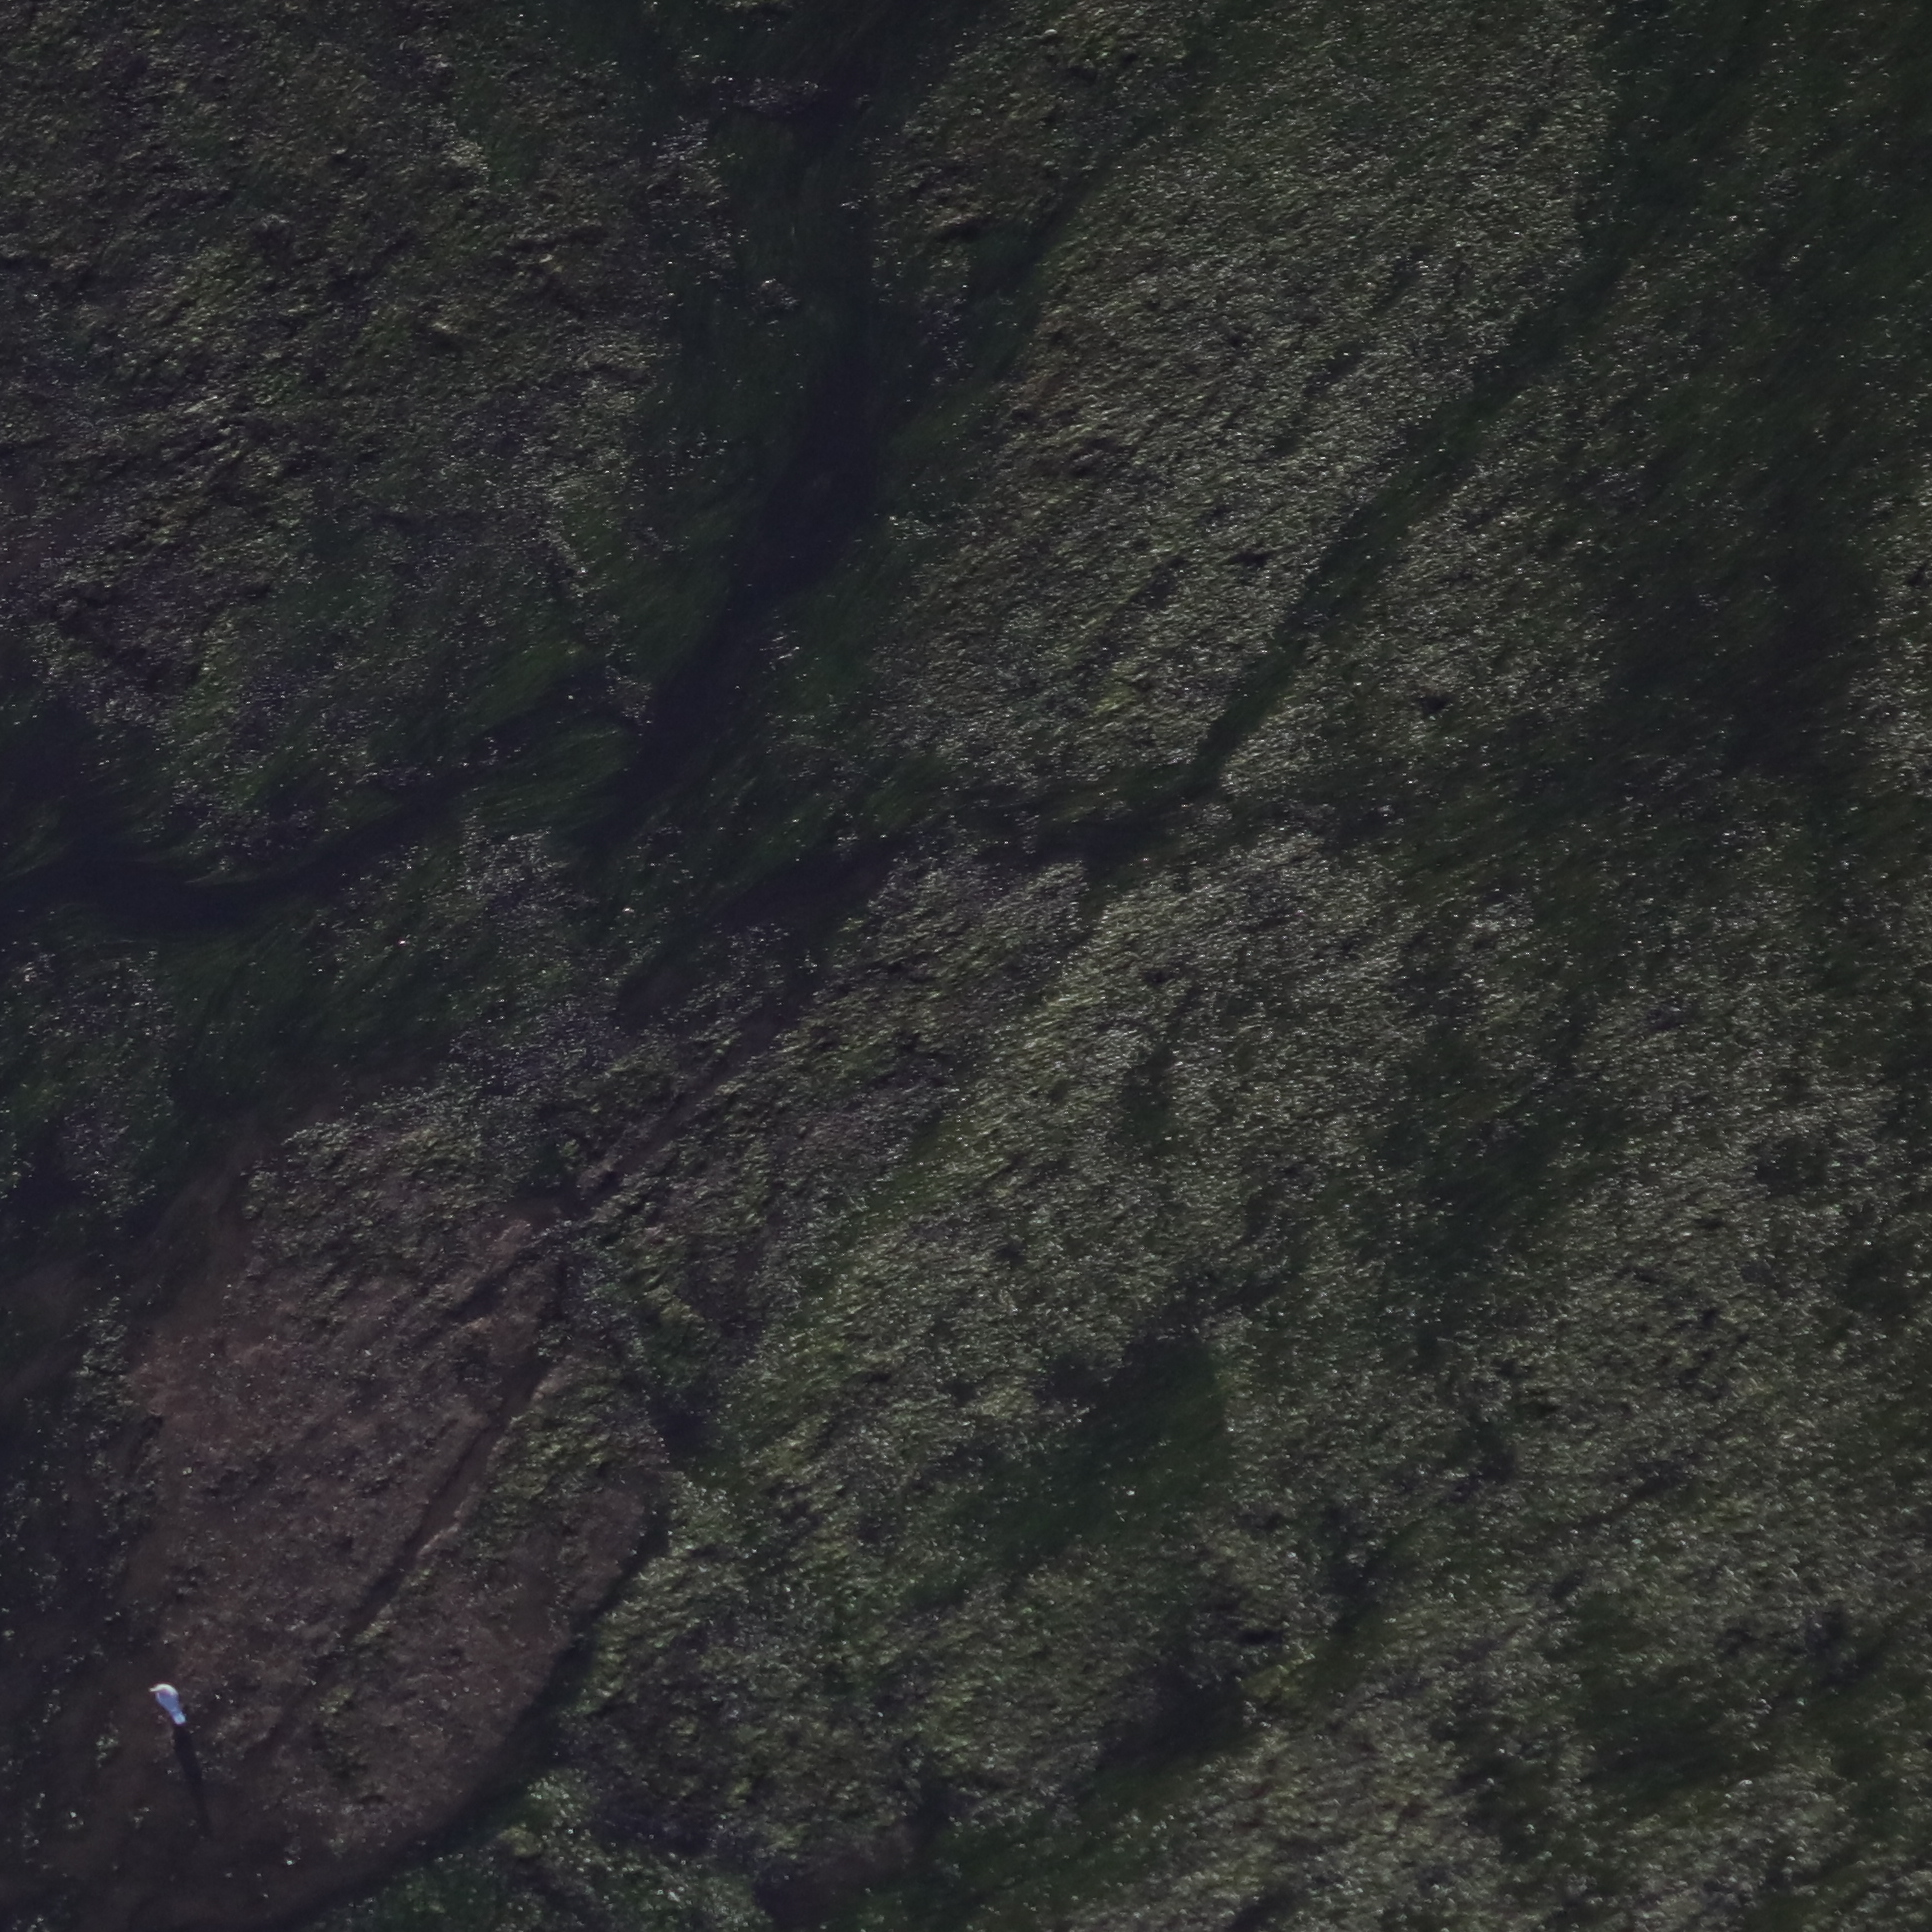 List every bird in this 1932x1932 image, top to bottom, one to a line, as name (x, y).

gull (171, 1701)